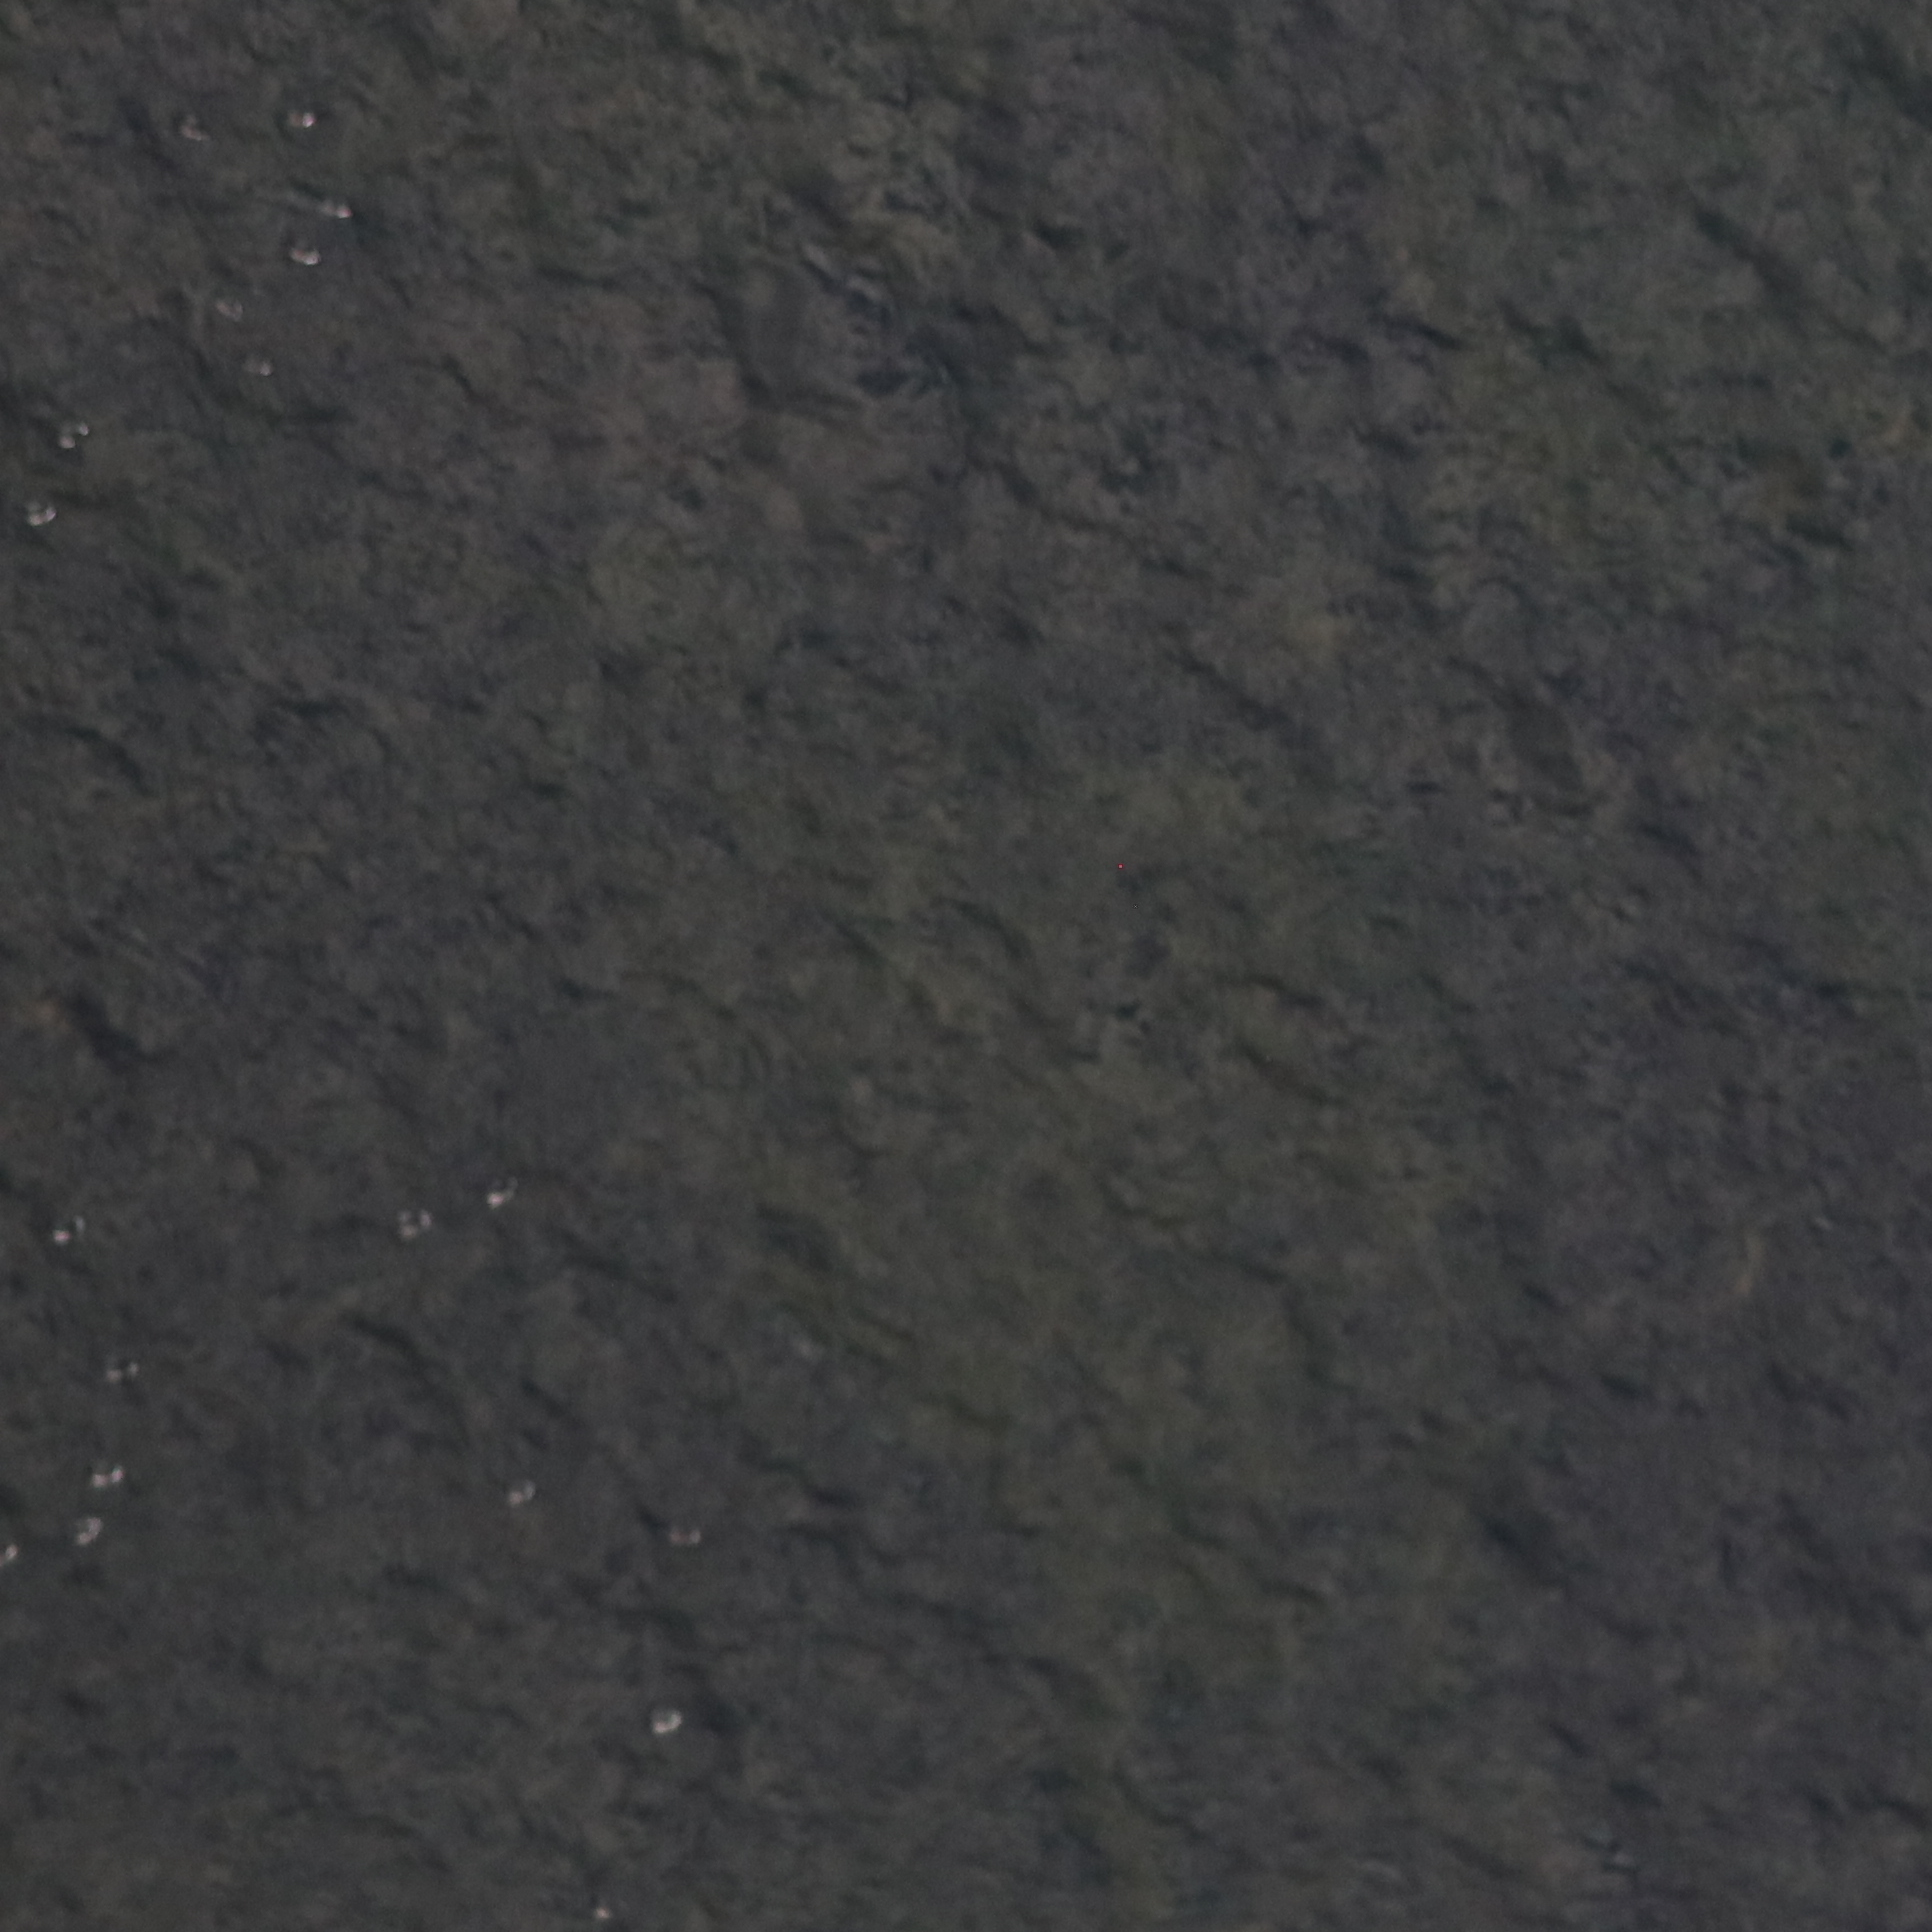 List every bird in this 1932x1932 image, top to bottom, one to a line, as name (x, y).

brant (300, 117)
brant (191, 125)
brant (338, 204)
brant (309, 253)
brant (232, 306)
brant (259, 361)
brant (70, 436)
brant (39, 513)
brant (502, 1191)
brant (411, 1221)
brant (60, 1230)
brant (115, 1363)
brant (106, 1475)
brant (521, 1490)
brant (82, 1526)
brant (685, 1535)
brant (665, 1716)